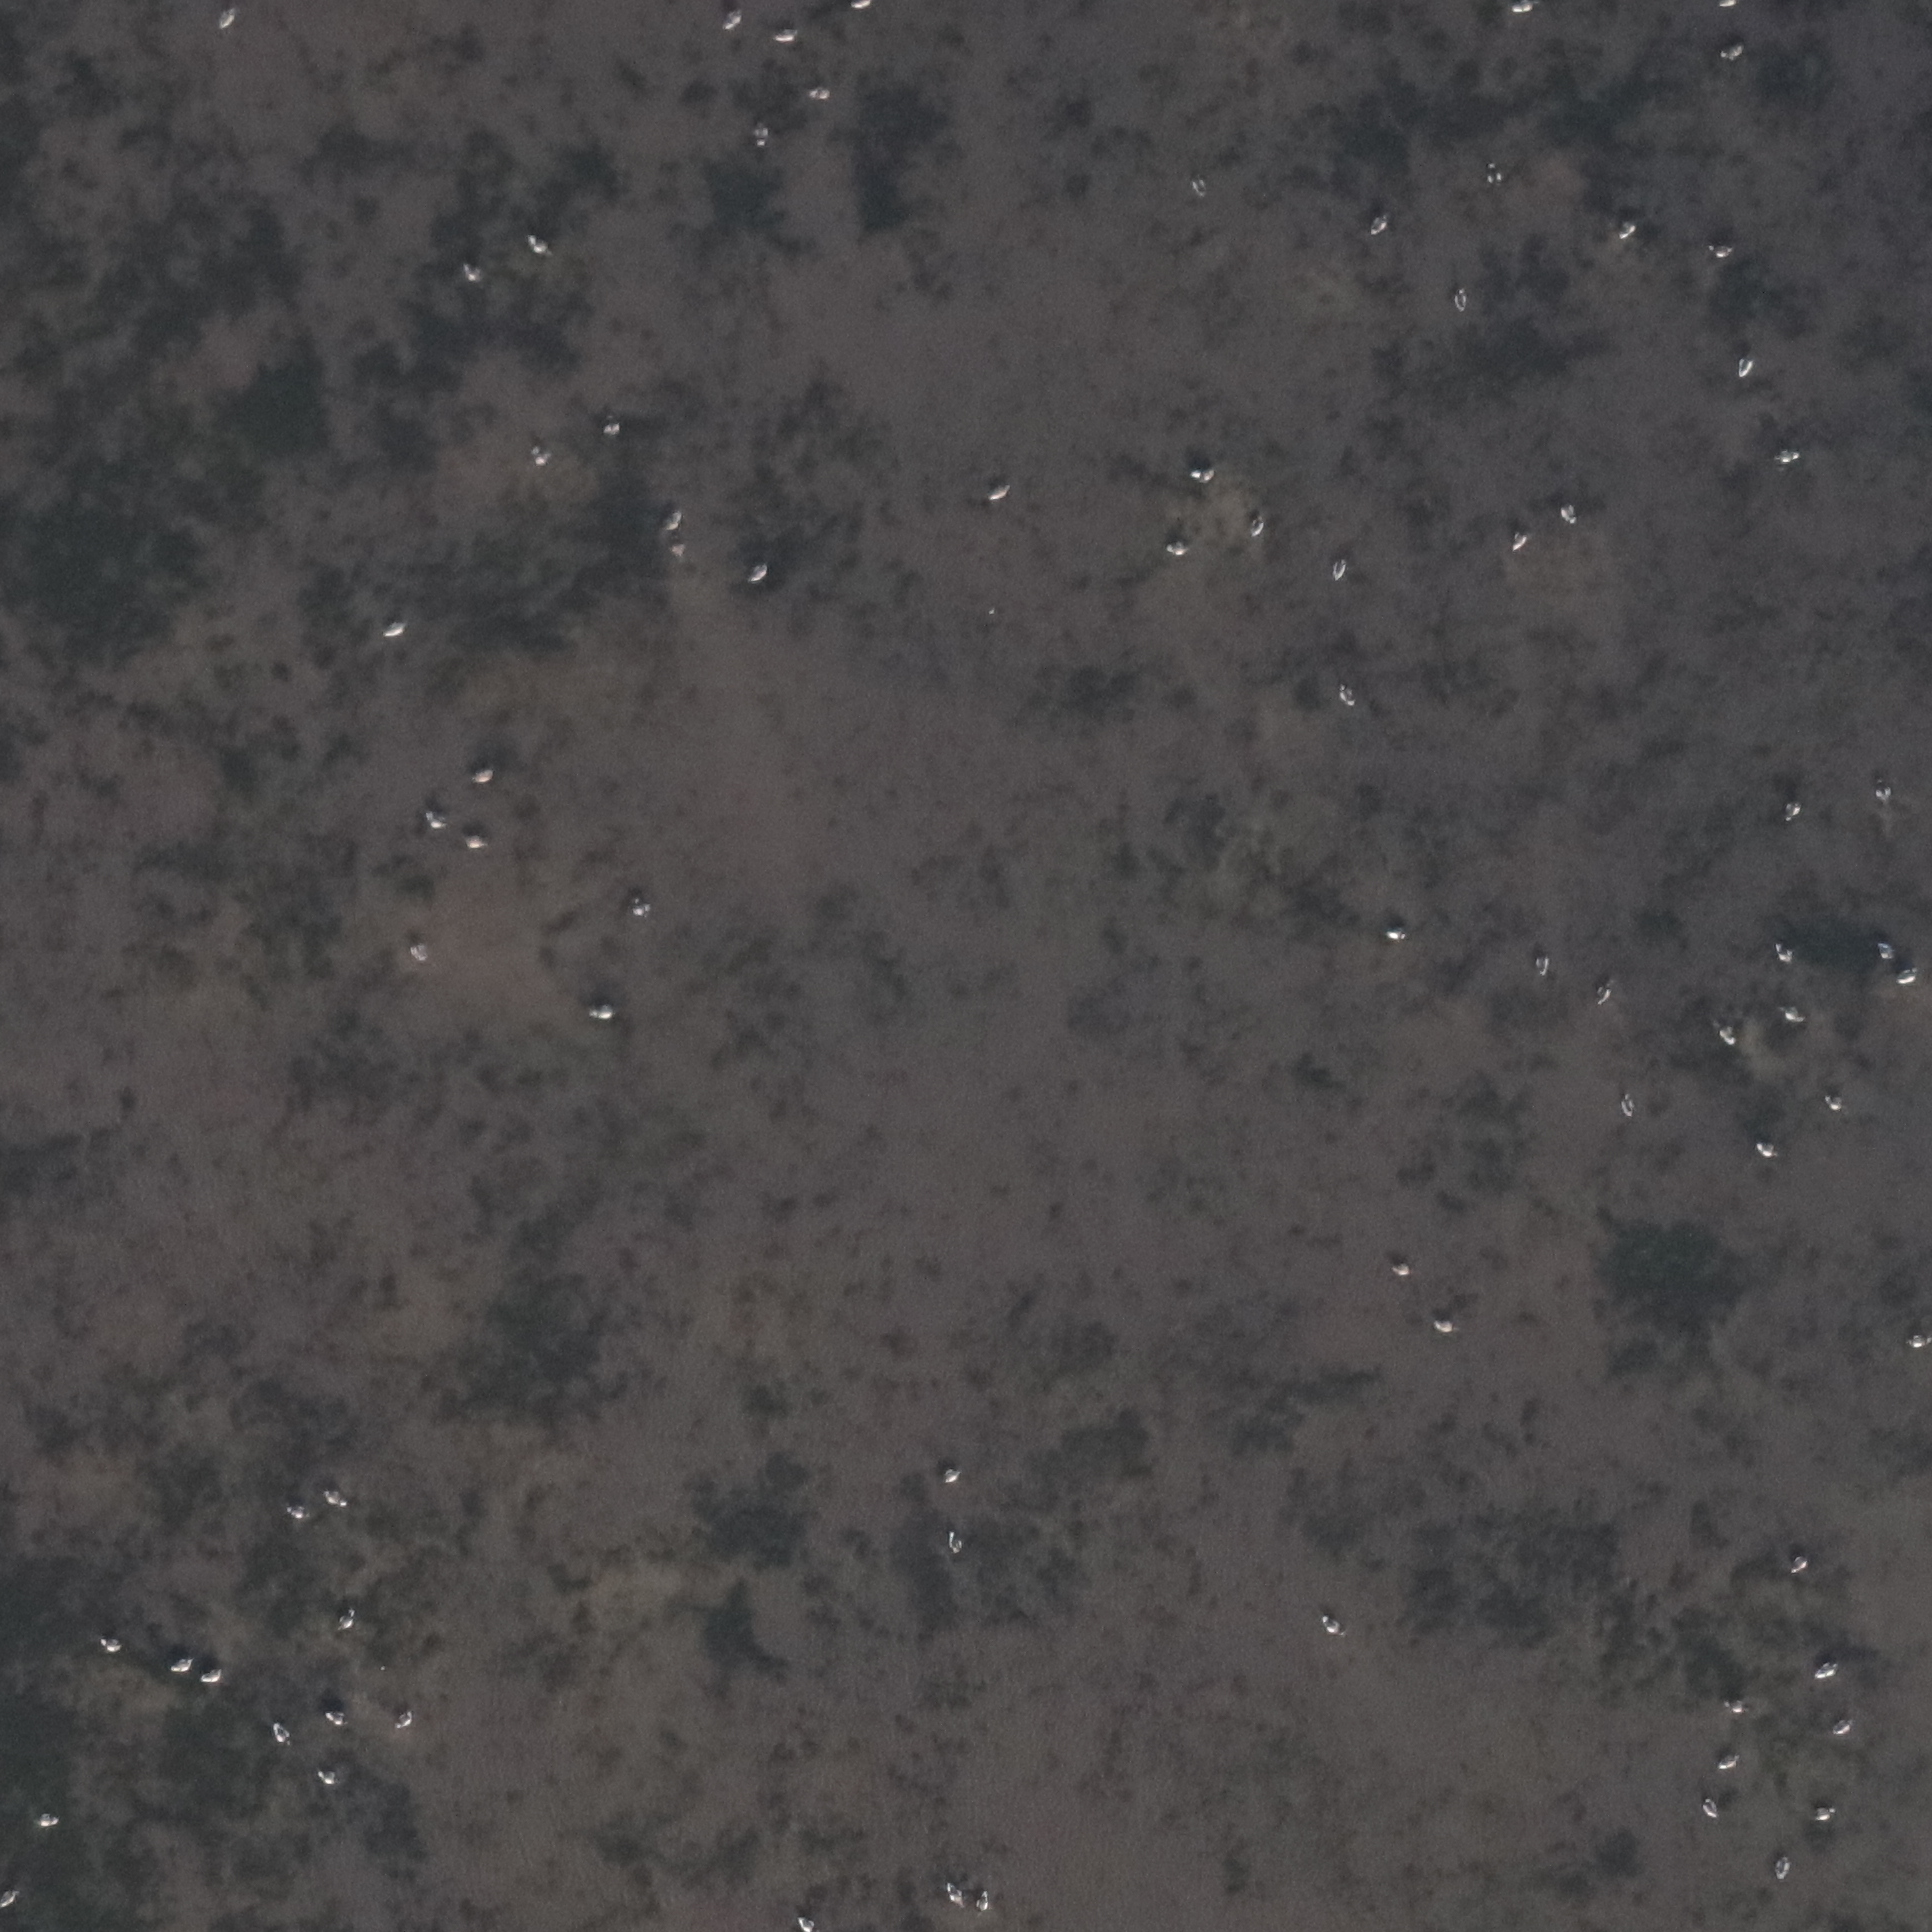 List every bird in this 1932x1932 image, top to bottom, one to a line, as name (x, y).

brant (861, 4)
brant (1520, 7)
brant (732, 19)
brant (226, 22)
brant (786, 35)
brant (1729, 50)
brant (819, 95)
brant (759, 136)
brant (1493, 175)
brant (1199, 186)
brant (1379, 223)
brant (1628, 229)
brant (539, 245)
brant (1721, 251)
brant (472, 273)
brant (1460, 299)
brant (1744, 366)
brant (610, 426)
brant (540, 453)
brant (1787, 454)
brant (1205, 476)
brant (995, 493)
brant (1569, 513)
brant (672, 517)
brant (1255, 524)
brant (1520, 540)
brant (1178, 548)
brant (675, 549)
brant (1336, 570)
brant (758, 572)
brant (396, 628)
brant (1347, 695)
Canada goose (484, 775)
brant (1882, 789)
brant (1792, 810)
brant (436, 823)
Canada goose (473, 837)
brant (639, 910)
brant (1396, 935)
brant (1783, 947)
brant (420, 952)
brant (1885, 952)
brant (1543, 963)
brant (1906, 978)
brant (1604, 993)
brant (603, 1011)
brant (1792, 1011)
brant (1727, 1034)
brant (1836, 1102)
brant (1627, 1107)
brant (1766, 1148)
brant (1404, 1269)
brant (1445, 1328)
brant (1918, 1341)
brant (951, 1475)
brant (334, 1497)
brant (298, 1512)
brant (956, 1544)
brant (1799, 1564)
brant (345, 1621)
brant (1331, 1624)
brant (111, 1645)
brant (181, 1665)
brant (1829, 1670)
brant (211, 1673)
brant (1737, 1705)
brant (335, 1717)
brant (404, 1719)
brant (1842, 1724)
brant (282, 1733)
brant (1729, 1762)
brant (328, 1777)
brant (1710, 1807)
brant (1822, 1813)
brant (47, 1820)
brant (1781, 1867)
brant (955, 1894)
brant (7, 1897)
brant (983, 1902)
brant (807, 1925)